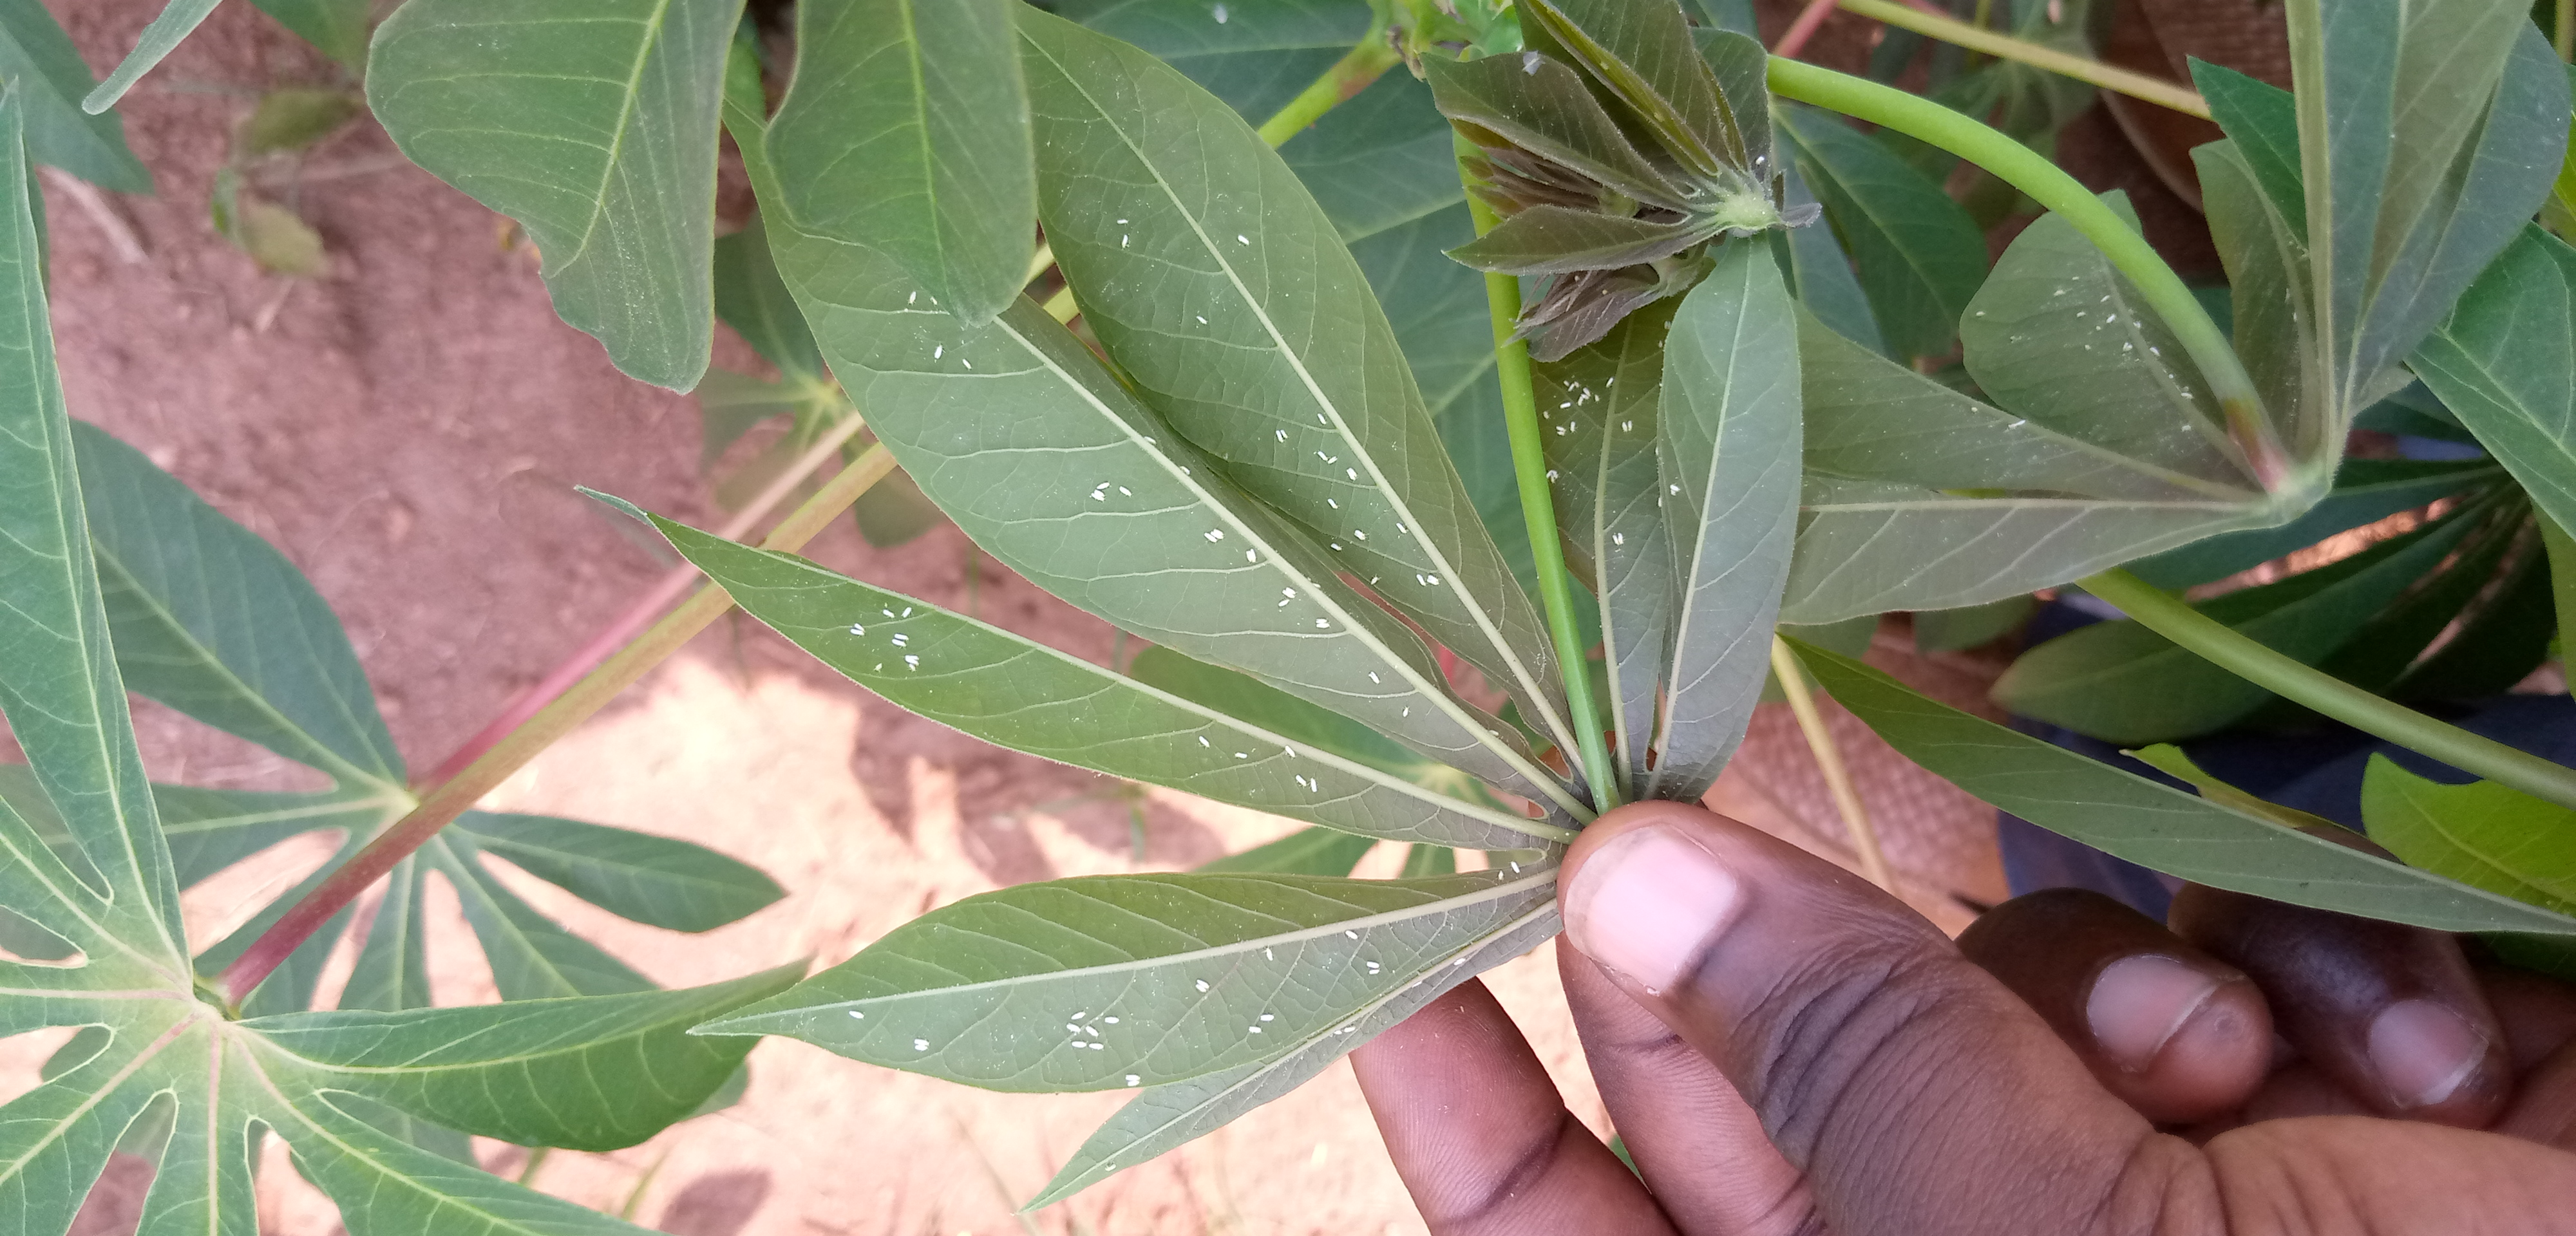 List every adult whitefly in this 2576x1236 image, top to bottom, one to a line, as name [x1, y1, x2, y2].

whitefly [1518, 49, 1543, 77]
whitefly [1752, 154, 1767, 167]
whitefly [1113, 216, 1132, 226]
whitefly [1118, 232, 1130, 251]
whitefly [1235, 233, 1251, 248]
whitefly [2050, 288, 2068, 297]
whitefly [907, 289, 918, 305]
whitefly [2099, 292, 2112, 304]
whitefly [929, 293, 940, 306]
whitefly [1973, 309, 1987, 321]
whitefly [1191, 312, 1211, 326]
whitefly [2104, 312, 2119, 324]
whitefly [2120, 341, 2134, 353]
whitefly [930, 341, 948, 360]
whitefly [2148, 344, 2164, 359]
whitefly [960, 355, 975, 372]
whitefly [1604, 377, 1616, 388]
whitefly [1562, 379, 1570, 388]
whitefly [1573, 379, 1581, 388]
whitefly [1567, 381, 1576, 393]
whitefly [1582, 385, 1595, 397]
whitefly [2179, 389, 2195, 400]
whitefly [1580, 393, 1591, 400]
whitefly [1593, 393, 1602, 404]
whitefly [1577, 394, 1583, 409]
whitefly [1557, 398, 1571, 411]
whitefly [1540, 409, 1551, 422]
whitefly [1314, 410, 1331, 427]
whitefly [2006, 417, 2029, 434]
whitefly [1626, 418, 1634, 434]
whitefly [1568, 418, 1579, 434]
whitefly [1620, 419, 1627, 432]
whitefly [1553, 424, 1567, 432]
whitefly [1273, 427, 1284, 445]
whitefly [1279, 427, 1289, 440]
whitefly [1557, 431, 1566, 438]
whitefly [1142, 433, 1158, 447]
whitefly [1316, 449, 1329, 462]
whitefly [1327, 454, 1340, 465]
whitefly [1176, 462, 1192, 477]
whitefly [1345, 466, 1358, 482]
whitefly [1544, 467, 1559, 484]
whitefly [1094, 480, 1110, 491]
whitefly [1667, 482, 1680, 491]
whitefly [1117, 484, 1133, 498]
whitefly [1090, 488, 1106, 502]
whitefly [1669, 488, 1677, 498]
whitefly [1656, 494, 1665, 510]
whitefly [1325, 495, 1338, 512]
whitefly [1393, 520, 1409, 536]
whitefly [1350, 526, 1369, 543]
whitefly [1210, 527, 1224, 540]
whitefly [1202, 530, 1218, 543]
whitefly [1616, 530, 1625, 546]
whitefly [1611, 532, 1618, 547]
whitefly [1328, 541, 1344, 554]
whitefly [1245, 545, 1258, 564]
whitefly [1414, 570, 1426, 587]
whitefly [1368, 573, 1383, 586]
whitefly [1425, 573, 1442, 587]
whitefly [1280, 585, 1296, 599]
whitefly [1276, 597, 1290, 610]
whitefly [900, 602, 914, 620]
whitefly [881, 606, 896, 620]
whitefly [1313, 615, 1331, 623]
whitefly [853, 622, 867, 631]
whitefly [1315, 622, 1330, 630]
whitefly [849, 628, 866, 637]
whitefly [893, 631, 911, 641]
whitefly [889, 638, 909, 649]
whitefly [903, 652, 920, 664]
whitefly [871, 660, 884, 675]
whitefly [907, 662, 920, 676]
whitefly [1366, 668, 1382, 685]
whitefly [1399, 704, 1417, 719]
whitefly [1195, 732, 1215, 751]
whitefly [1282, 742, 1297, 760]
whitefly [1231, 749, 1251, 762]
whitefly [1293, 772, 1308, 789]
whitefly [1308, 775, 1320, 795]
whitefly [1508, 857, 1526, 876]
whitefly [1497, 868, 1506, 881]
whitefly [1341, 926, 1361, 942]
whitefly [1263, 946, 1276, 962]
whitefly [1450, 955, 1468, 968]
whitefly [1363, 959, 1383, 968]
whitefly [1366, 968, 1381, 977]
whitefly [1195, 977, 1210, 989]
whitefly [1194, 983, 1207, 993]
whitefly [847, 1008, 865, 1021]
whitefly [1069, 1009, 1086, 1021]
whitefly [1256, 1013, 1278, 1022]
whitefly [1101, 1014, 1122, 1027]
whitefly [1065, 1021, 1081, 1034]
whitefly [1084, 1024, 1100, 1038]
whitefly [1247, 1024, 1263, 1036]
whitefly [1343, 1024, 1358, 1034]
whitefly [1332, 1028, 1342, 1036]
whitefly [912, 1035, 931, 1045]
whitefly [1068, 1038, 1087, 1051]
whitefly [1086, 1041, 1106, 1051]
whitefly [913, 1044, 930, 1054]
whitefly [1123, 1071, 1142, 1080]
whitefly [1125, 1080, 1142, 1089]
whitefly [1104, 1161, 1118, 1174]